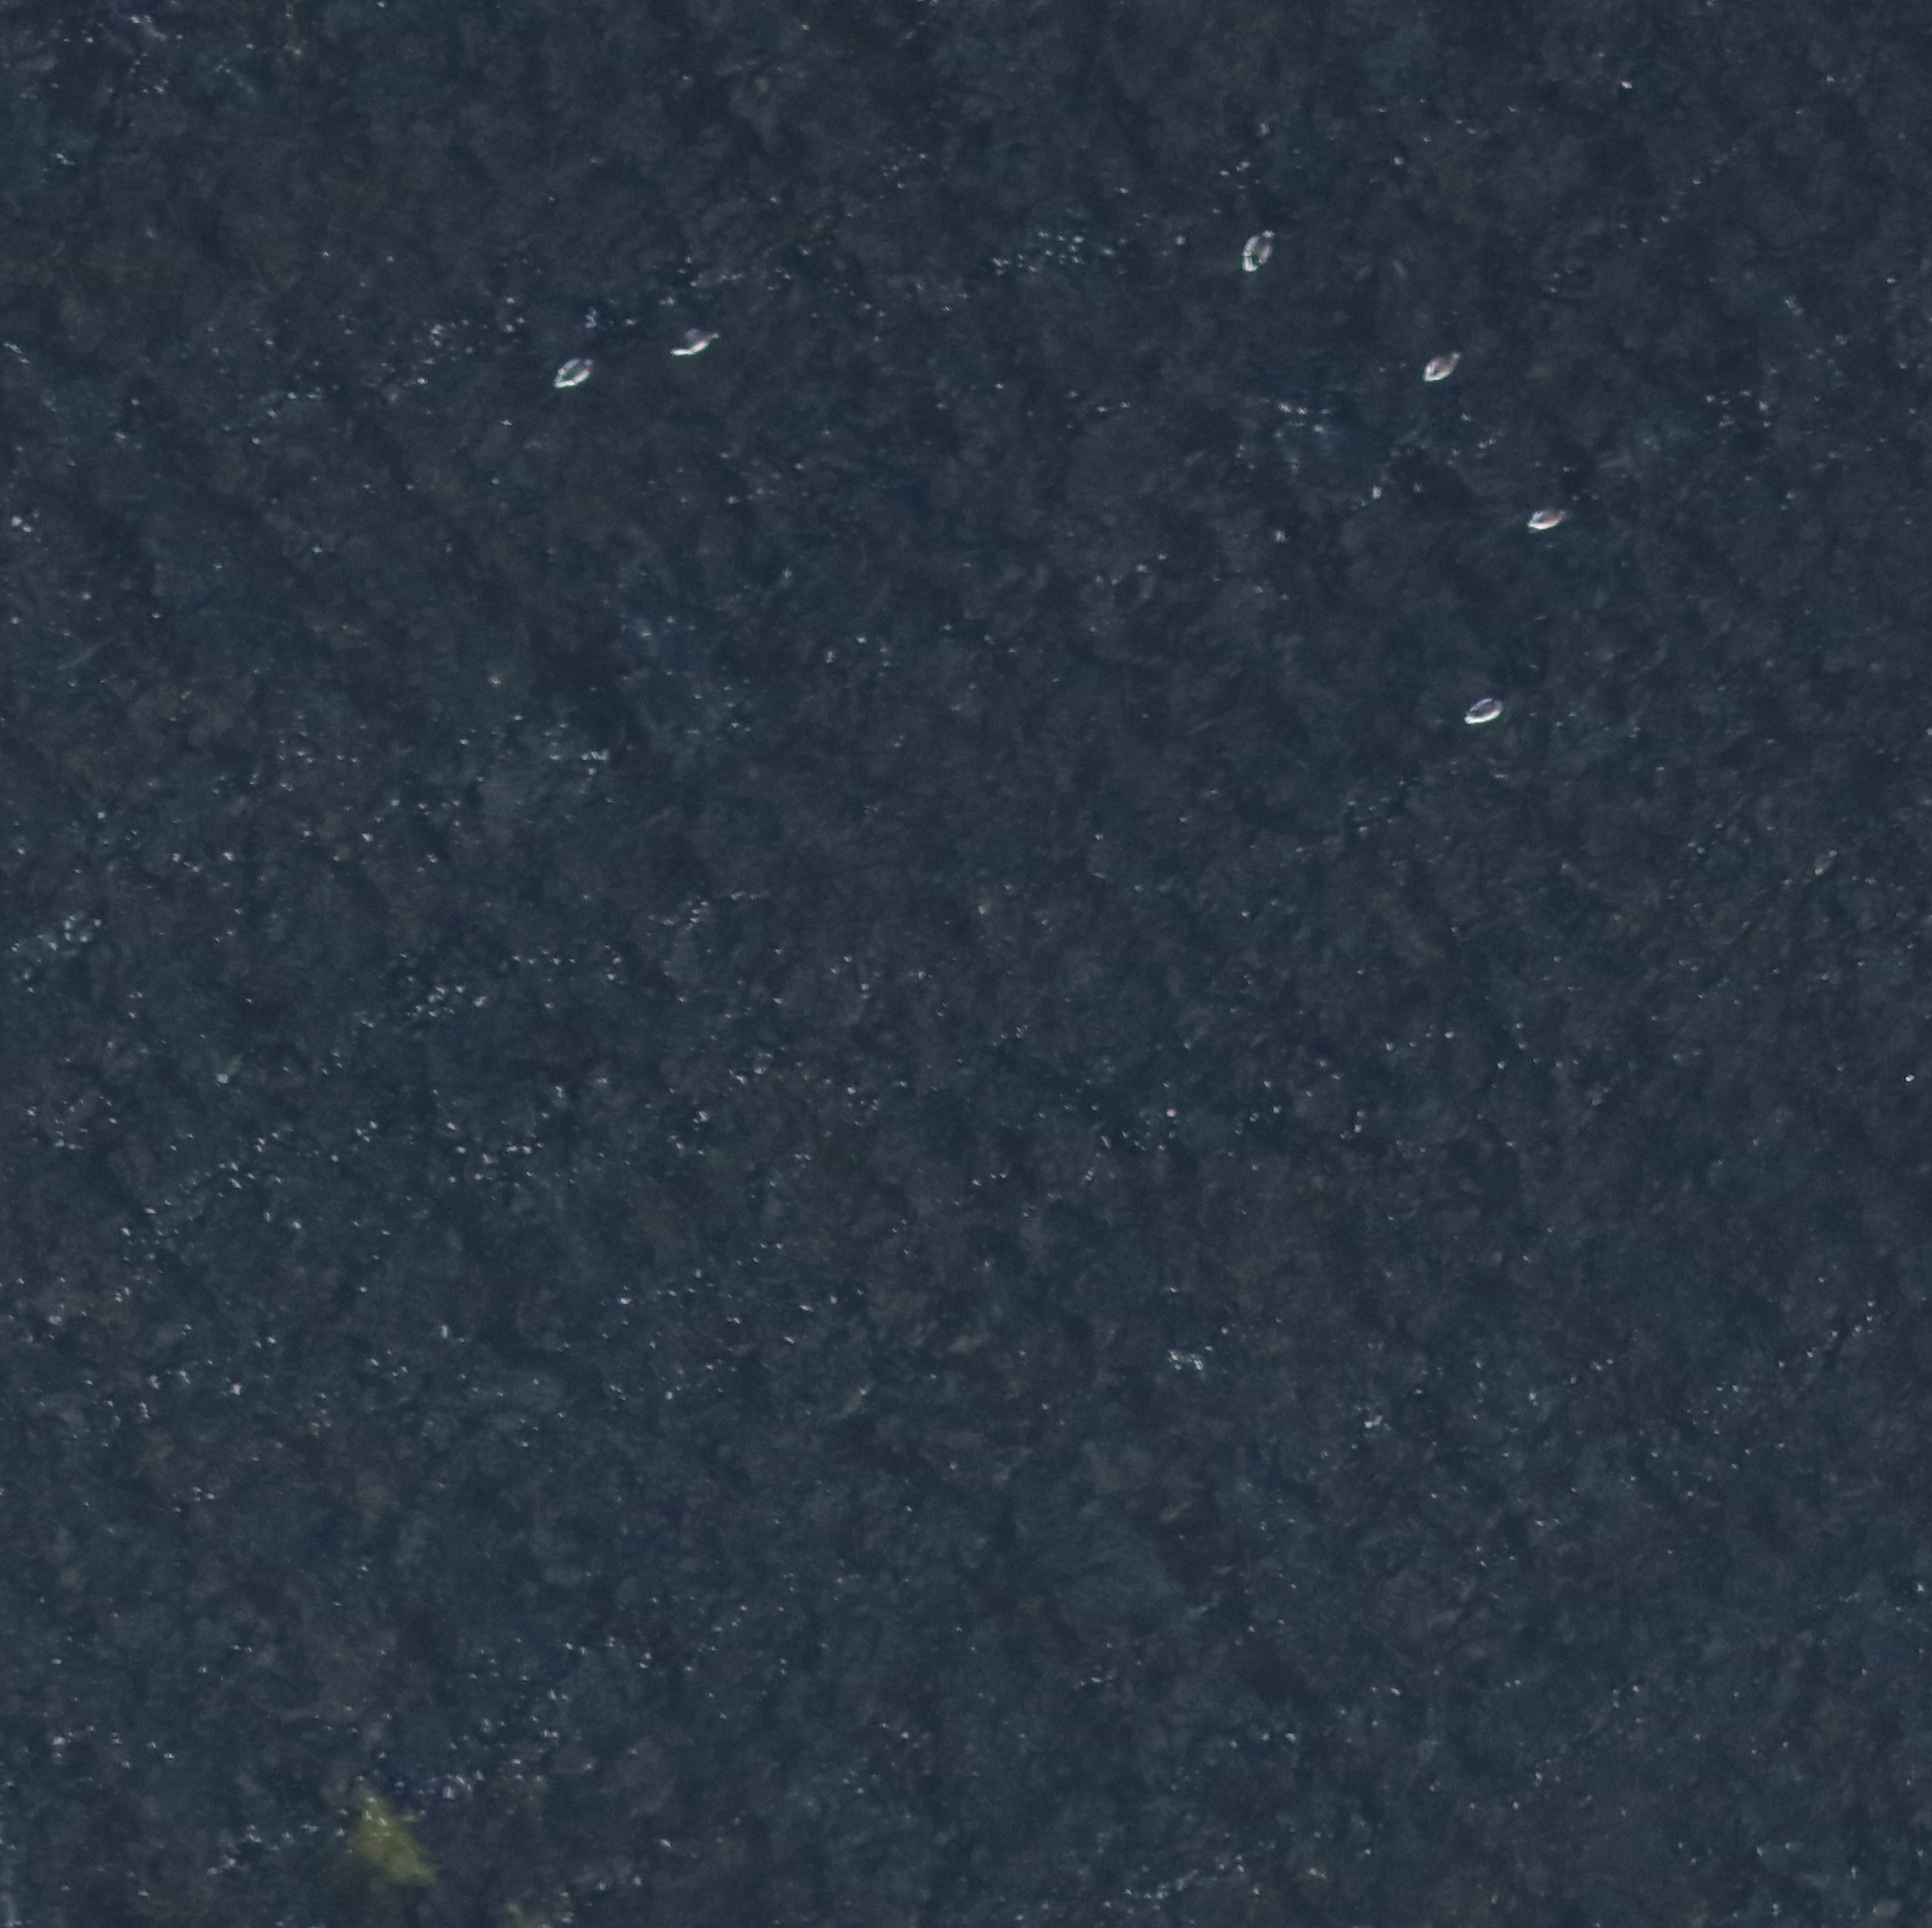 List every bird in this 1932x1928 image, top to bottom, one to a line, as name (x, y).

brant (1255, 249)
brant (695, 343)
brant (575, 370)
brant (1439, 371)
brant (1547, 519)
brant (1486, 709)